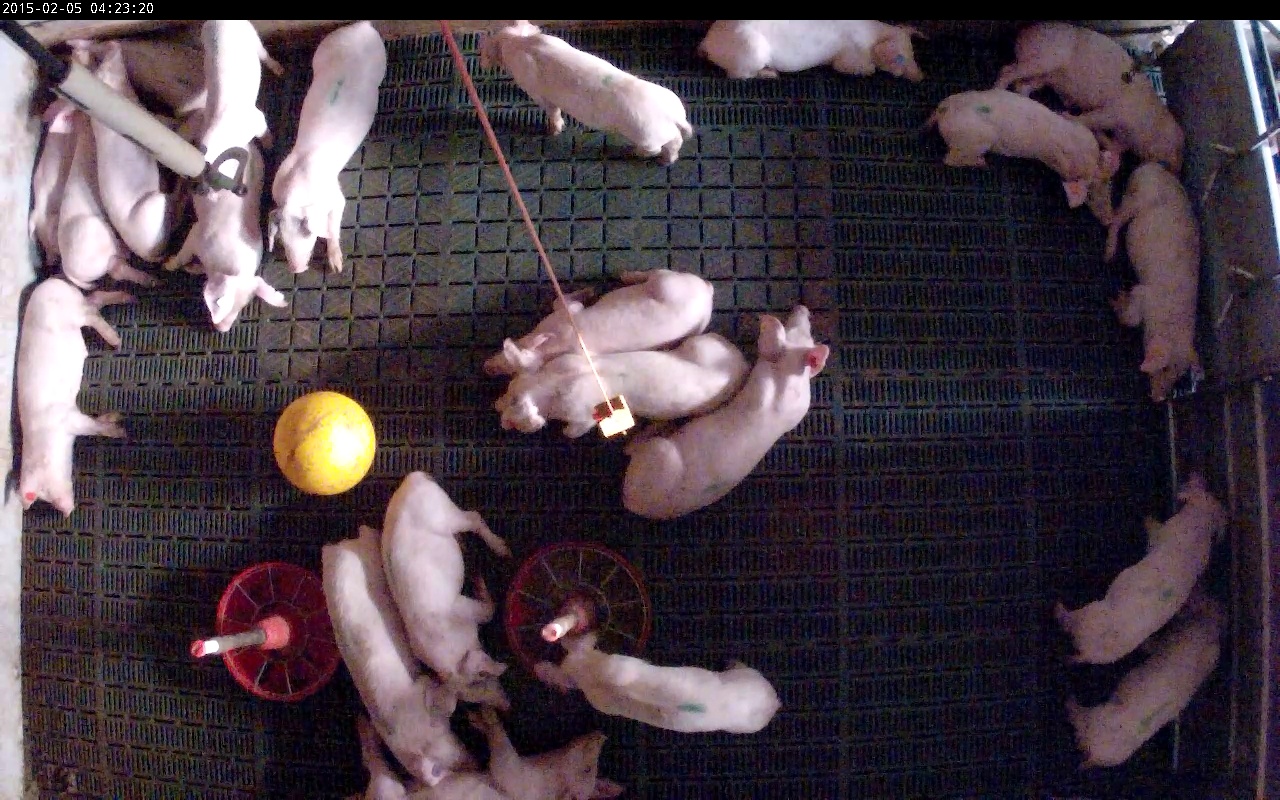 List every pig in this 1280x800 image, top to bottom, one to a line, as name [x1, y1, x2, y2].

pig [192, 19, 283, 202]
pig [268, 20, 387, 274]
pig [478, 22, 694, 168]
pig [701, 22, 927, 82]
pig [997, 23, 1183, 173]
pig [66, 35, 207, 118]
pig [90, 40, 194, 265]
pig [40, 47, 159, 289]
pig [930, 88, 1120, 227]
pig [160, 107, 289, 333]
pig [26, 123, 76, 267]
pig [1104, 162, 1202, 402]
pig [484, 269, 713, 380]
pig [16, 273, 139, 520]
pig [619, 303, 832, 521]
pig [494, 331, 753, 438]
pig [383, 471, 512, 718]
pig [1055, 472, 1226, 664]
pig [321, 524, 477, 786]
pig [1065, 582, 1230, 771]
pig [535, 630, 782, 735]
pig [357, 706, 623, 799]